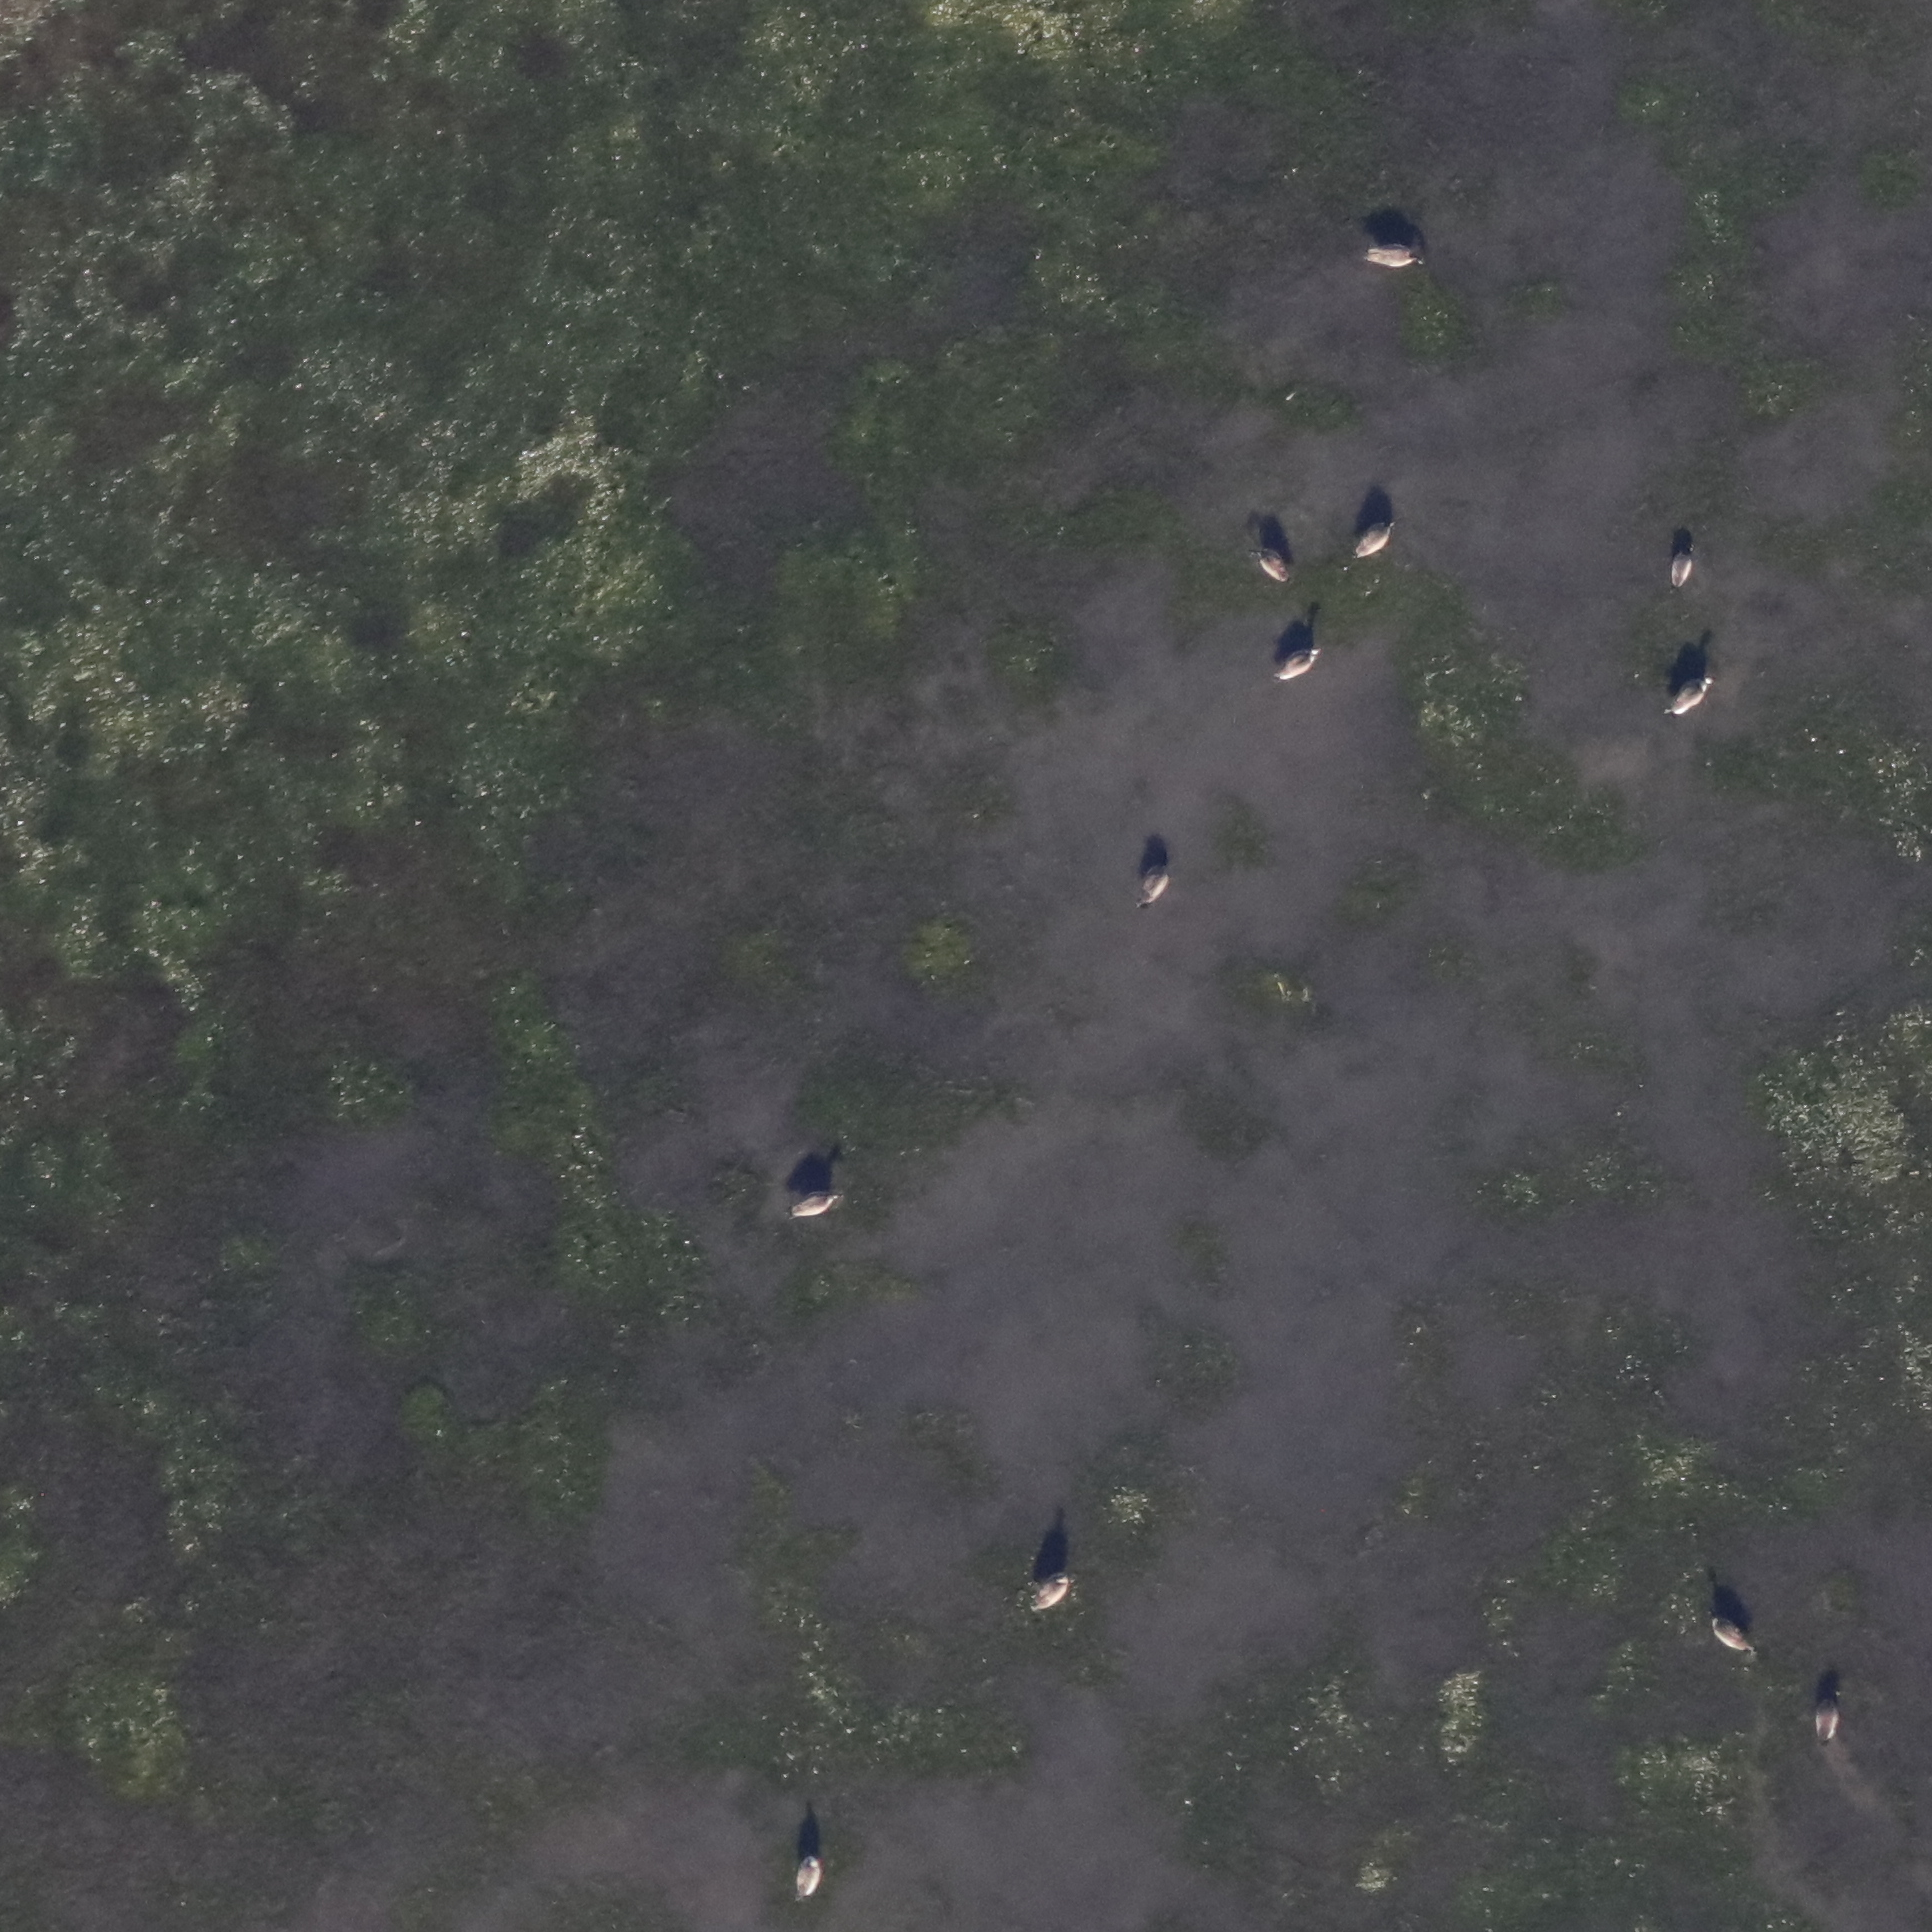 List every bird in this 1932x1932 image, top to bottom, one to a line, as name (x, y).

Canada goose (1390, 254)
Canada goose (1373, 538)
Canada goose (1273, 564)
Canada goose (1682, 565)
Canada goose (1295, 663)
Canada goose (1685, 696)
Canada goose (1152, 884)
Canada goose (813, 1204)
Canada goose (1049, 1593)
Canada goose (1731, 1635)
Canada goose (1827, 1713)
Canada goose (808, 1875)